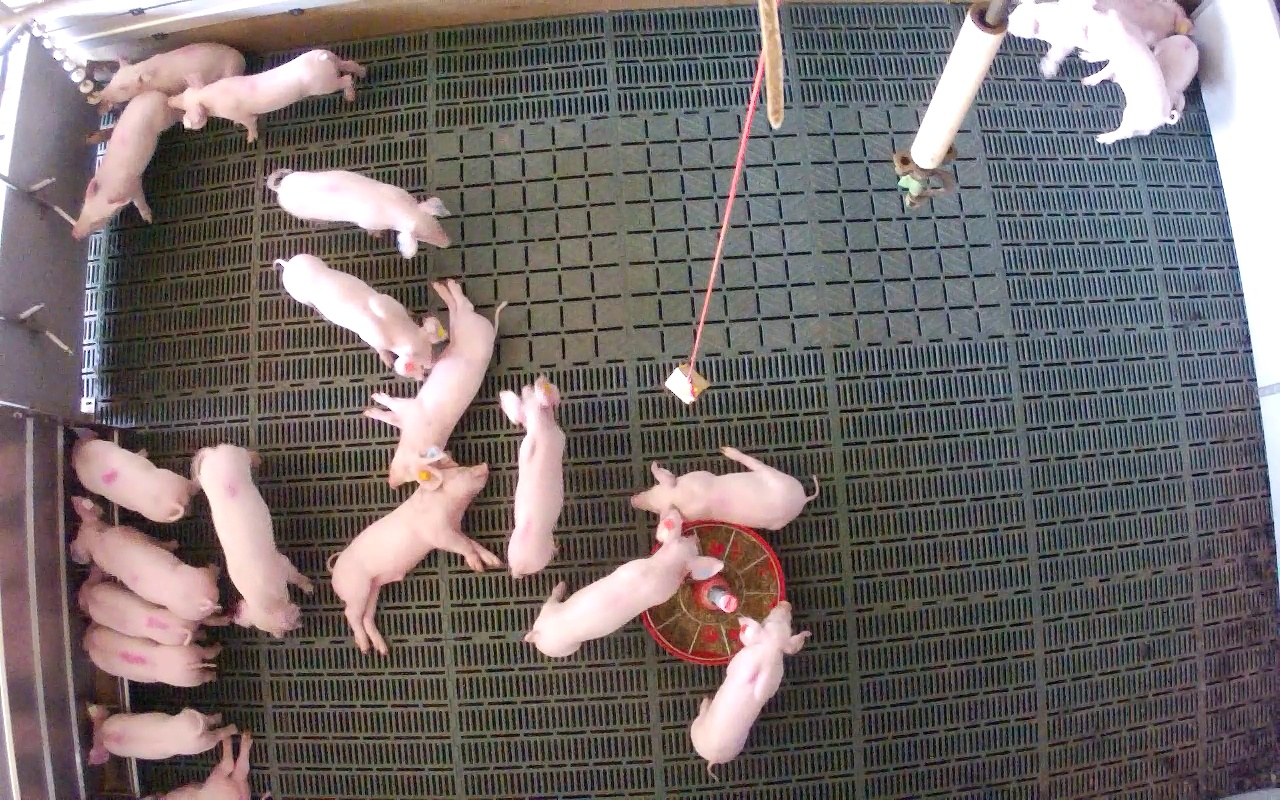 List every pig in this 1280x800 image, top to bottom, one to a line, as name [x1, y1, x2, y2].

pig [1094, 0, 1197, 44]
pig [1007, 2, 1102, 80]
pig [1077, 8, 1180, 147]
pig [1154, 33, 1198, 111]
pig [98, 41, 247, 103]
pig [168, 48, 366, 140]
pig [72, 90, 184, 243]
pig [269, 168, 452, 258]
pig [274, 255, 447, 381]
pig [364, 277, 509, 489]
pig [501, 378, 566, 577]
pig [69, 425, 201, 523]
pig [189, 444, 312, 640]
pig [630, 446, 821, 537]
pig [324, 461, 502, 653]
pig [68, 494, 224, 619]
pig [524, 511, 726, 657]
pig [77, 568, 209, 648]
pig [688, 601, 815, 775]
pig [84, 624, 220, 687]
pig [84, 702, 239, 765]
pig [154, 732, 272, 799]